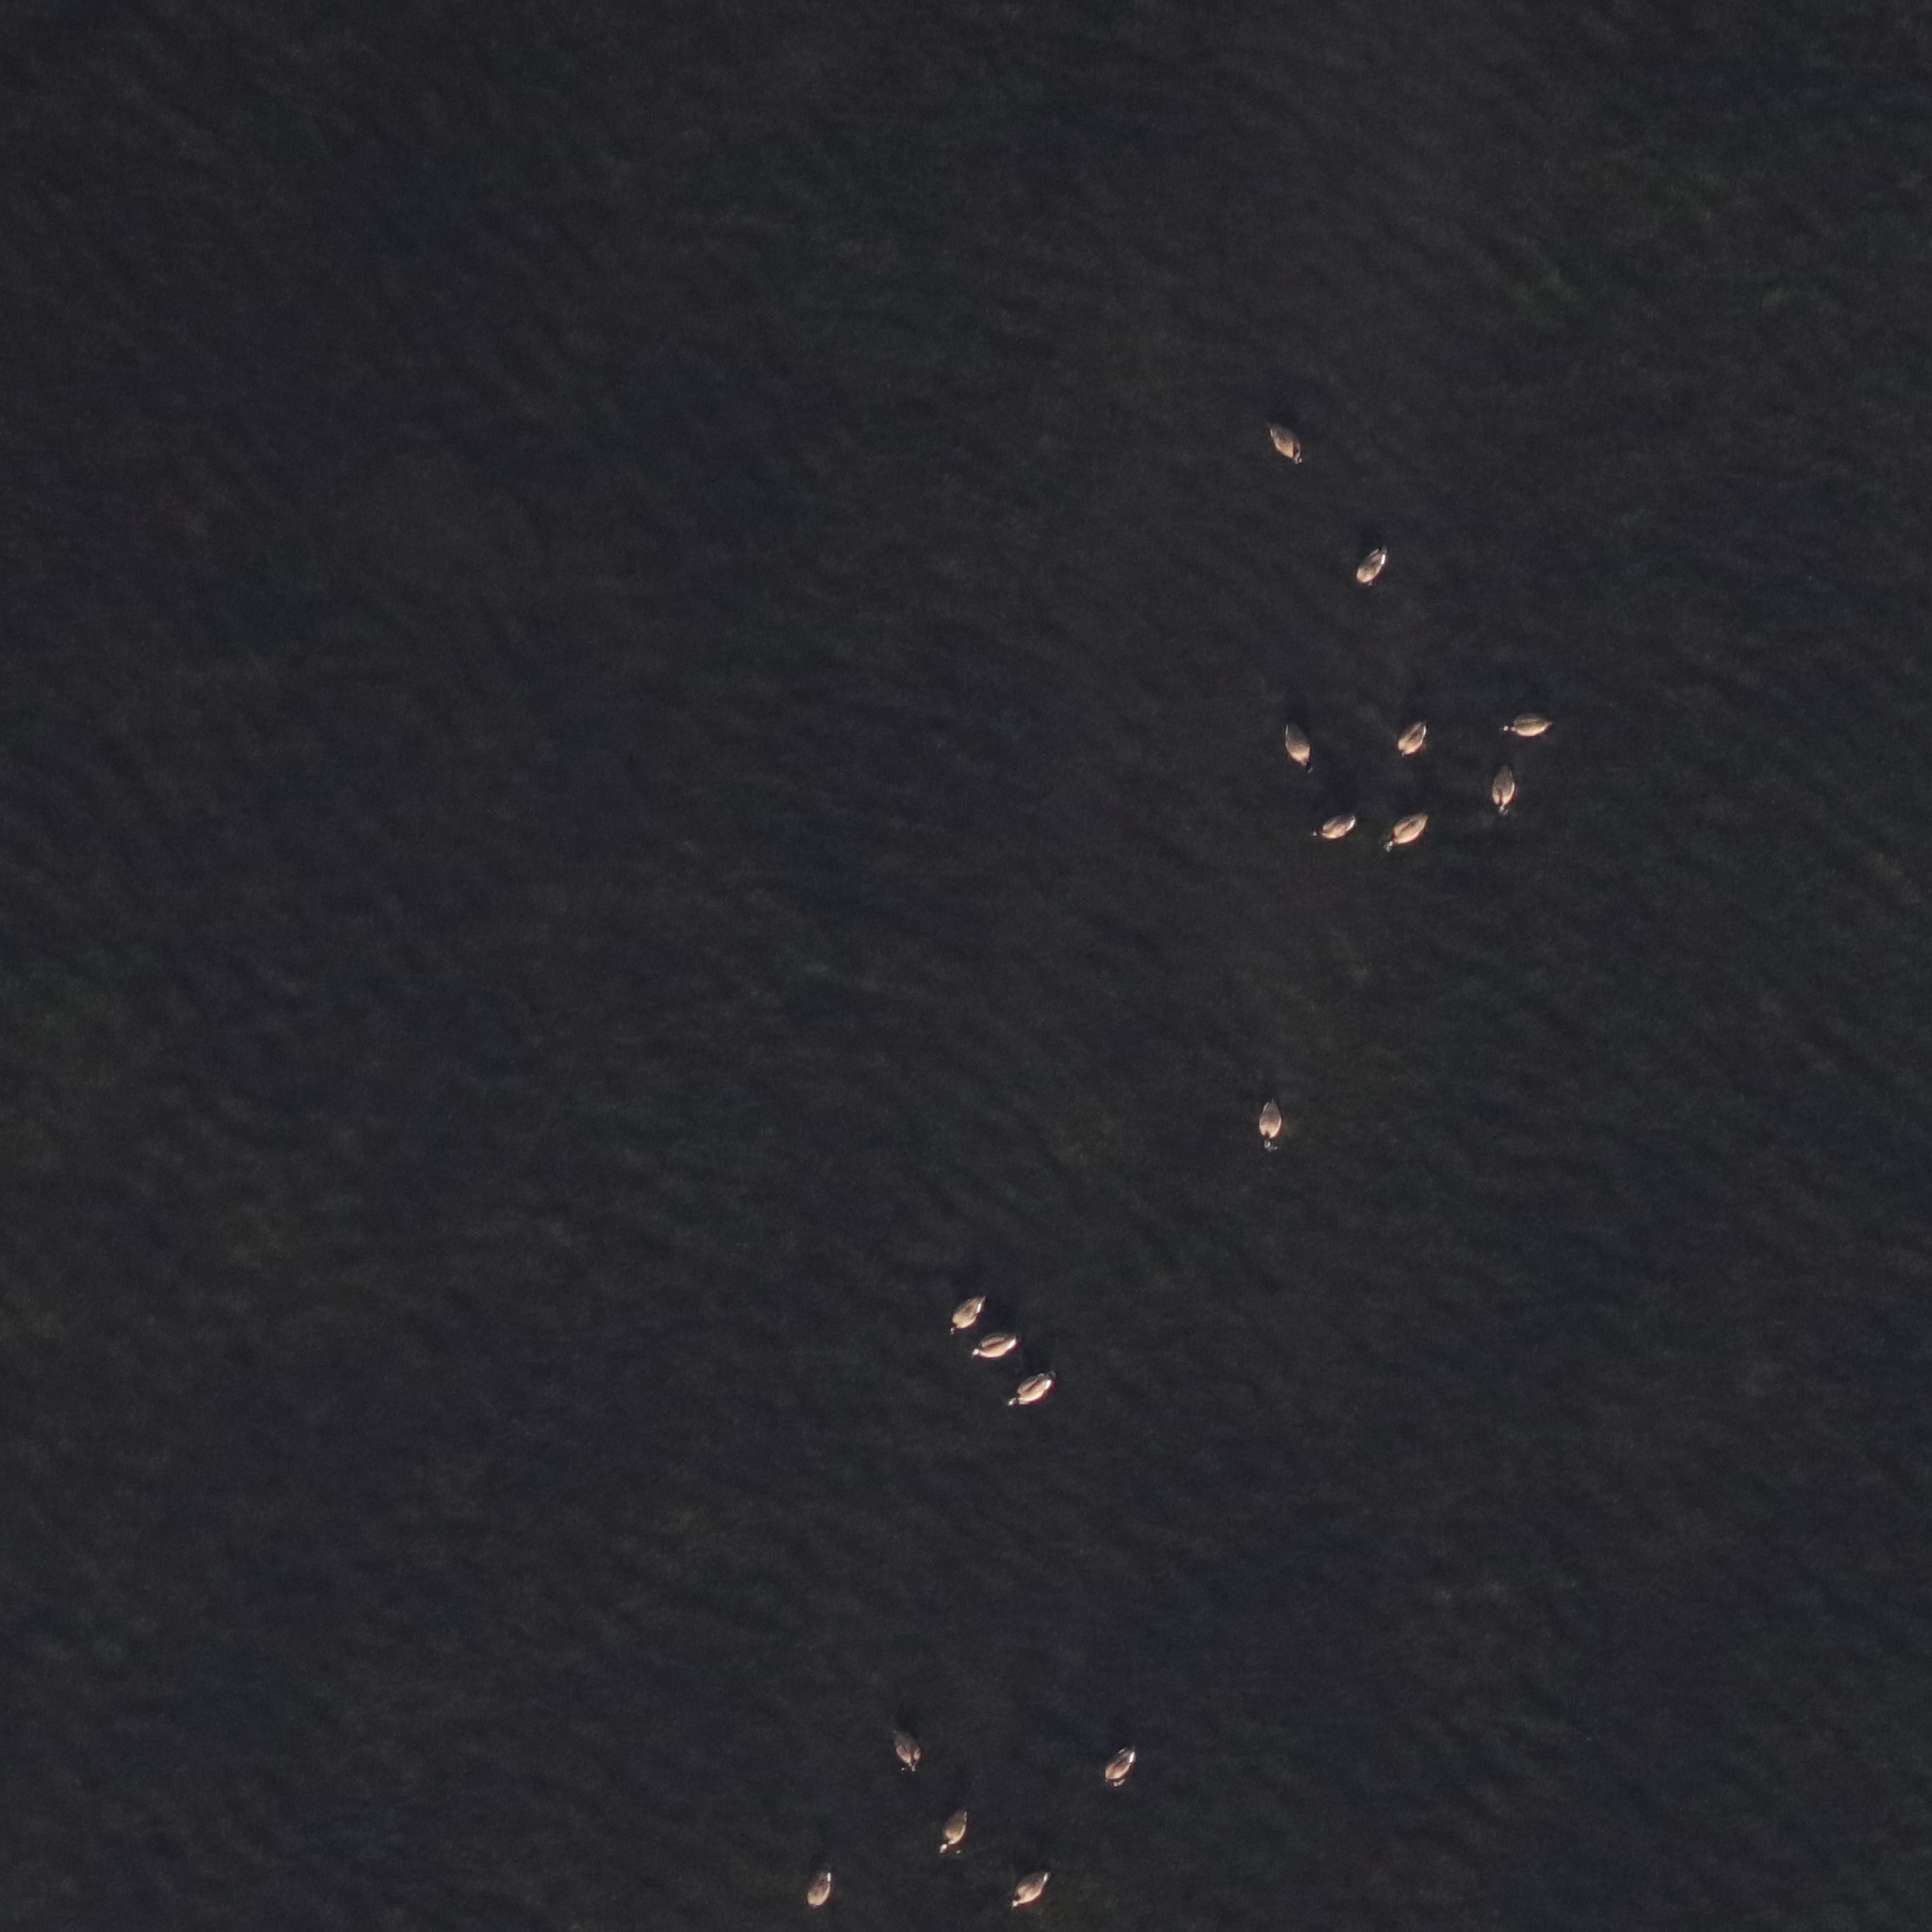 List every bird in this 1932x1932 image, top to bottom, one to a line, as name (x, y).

Canada goose (1286, 442)
Canada goose (1373, 565)
Canada goose (1529, 724)
Canada goose (1413, 739)
Canada goose (1299, 744)
Canada goose (1504, 790)
Canada goose (1338, 827)
Canada goose (1408, 830)
Canada goose (1271, 1122)
Canada goose (967, 1309)
Canada goose (991, 1345)
Canada goose (1033, 1390)
Canada goose (905, 1744)
Canada goose (1120, 1764)
Canada goose (955, 1829)
Canada goose (821, 1888)
Canada goose (1031, 1888)